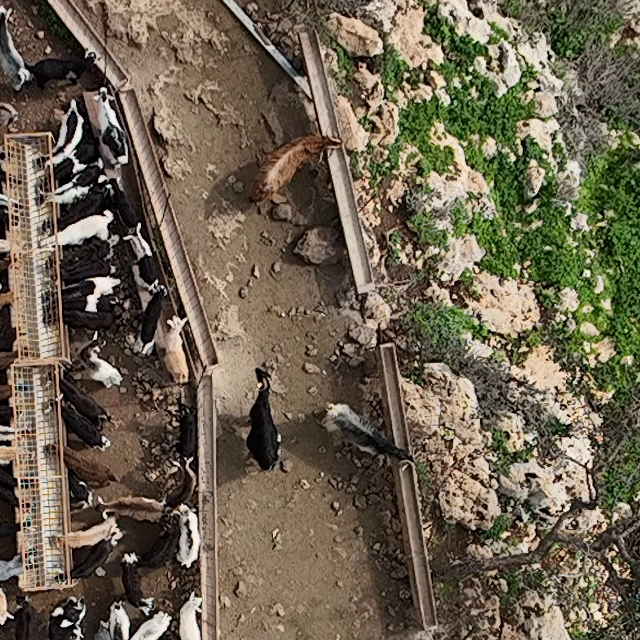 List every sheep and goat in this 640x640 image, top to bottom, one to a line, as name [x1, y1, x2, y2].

goat [0, 4, 34, 85]
goat [27, 51, 94, 81]
goat [0, 87, 15, 123]
goat [90, 88, 129, 163]
goat [37, 99, 84, 168]
goat [0, 124, 8, 164]
goat [250, 135, 341, 201]
goat [38, 144, 93, 184]
goat [36, 157, 103, 205]
goat [0, 161, 22, 191]
goat [106, 176, 139, 235]
goat [0, 184, 24, 212]
goat [42, 186, 107, 232]
goat [0, 197, 20, 228]
goat [34, 210, 114, 251]
goat [0, 222, 6, 242]
goat [123, 222, 158, 289]
goat [46, 235, 118, 275]
goat [0, 237, 18, 260]
goat [0, 254, 17, 280]
goat [43, 277, 121, 303]
goat [132, 281, 167, 354]
goat [0, 290, 18, 332]
goat [43, 294, 114, 311]
goat [41, 308, 115, 330]
goat [164, 315, 189, 383]
goat [0, 330, 24, 357]
goat [72, 333, 124, 389]
goat [0, 344, 28, 372]
goat [50, 367, 112, 426]
goat [245, 367, 280, 469]
goat [0, 373, 28, 396]
goat [0, 390, 21, 421]
goat [49, 395, 110, 450]
goat [322, 398, 417, 469]
goat [174, 403, 196, 454]
goat [0, 412, 30, 443]
goat [0, 443, 33, 465]
goat [43, 443, 119, 487]
goat [163, 457, 195, 509]
goat [0, 460, 34, 489]
goat [64, 471, 92, 509]
goat [0, 476, 30, 511]
goat [94, 495, 165, 523]
goat [176, 504, 199, 569]
goat [141, 515, 177, 566]
goat [0, 517, 33, 554]
goat [52, 517, 119, 548]
goat [53, 539, 111, 582]
goat [119, 550, 154, 615]
goat [0, 554, 38, 578]
goat [0, 567, 13, 626]
goat [179, 593, 201, 639]
goat [48, 596, 75, 639]
goat [15, 597, 41, 639]
goat [57, 600, 84, 639]
goat [109, 600, 128, 639]
goat [123, 614, 172, 639]
goat [95, 623, 114, 639]
goat [0, 633, 17, 639]